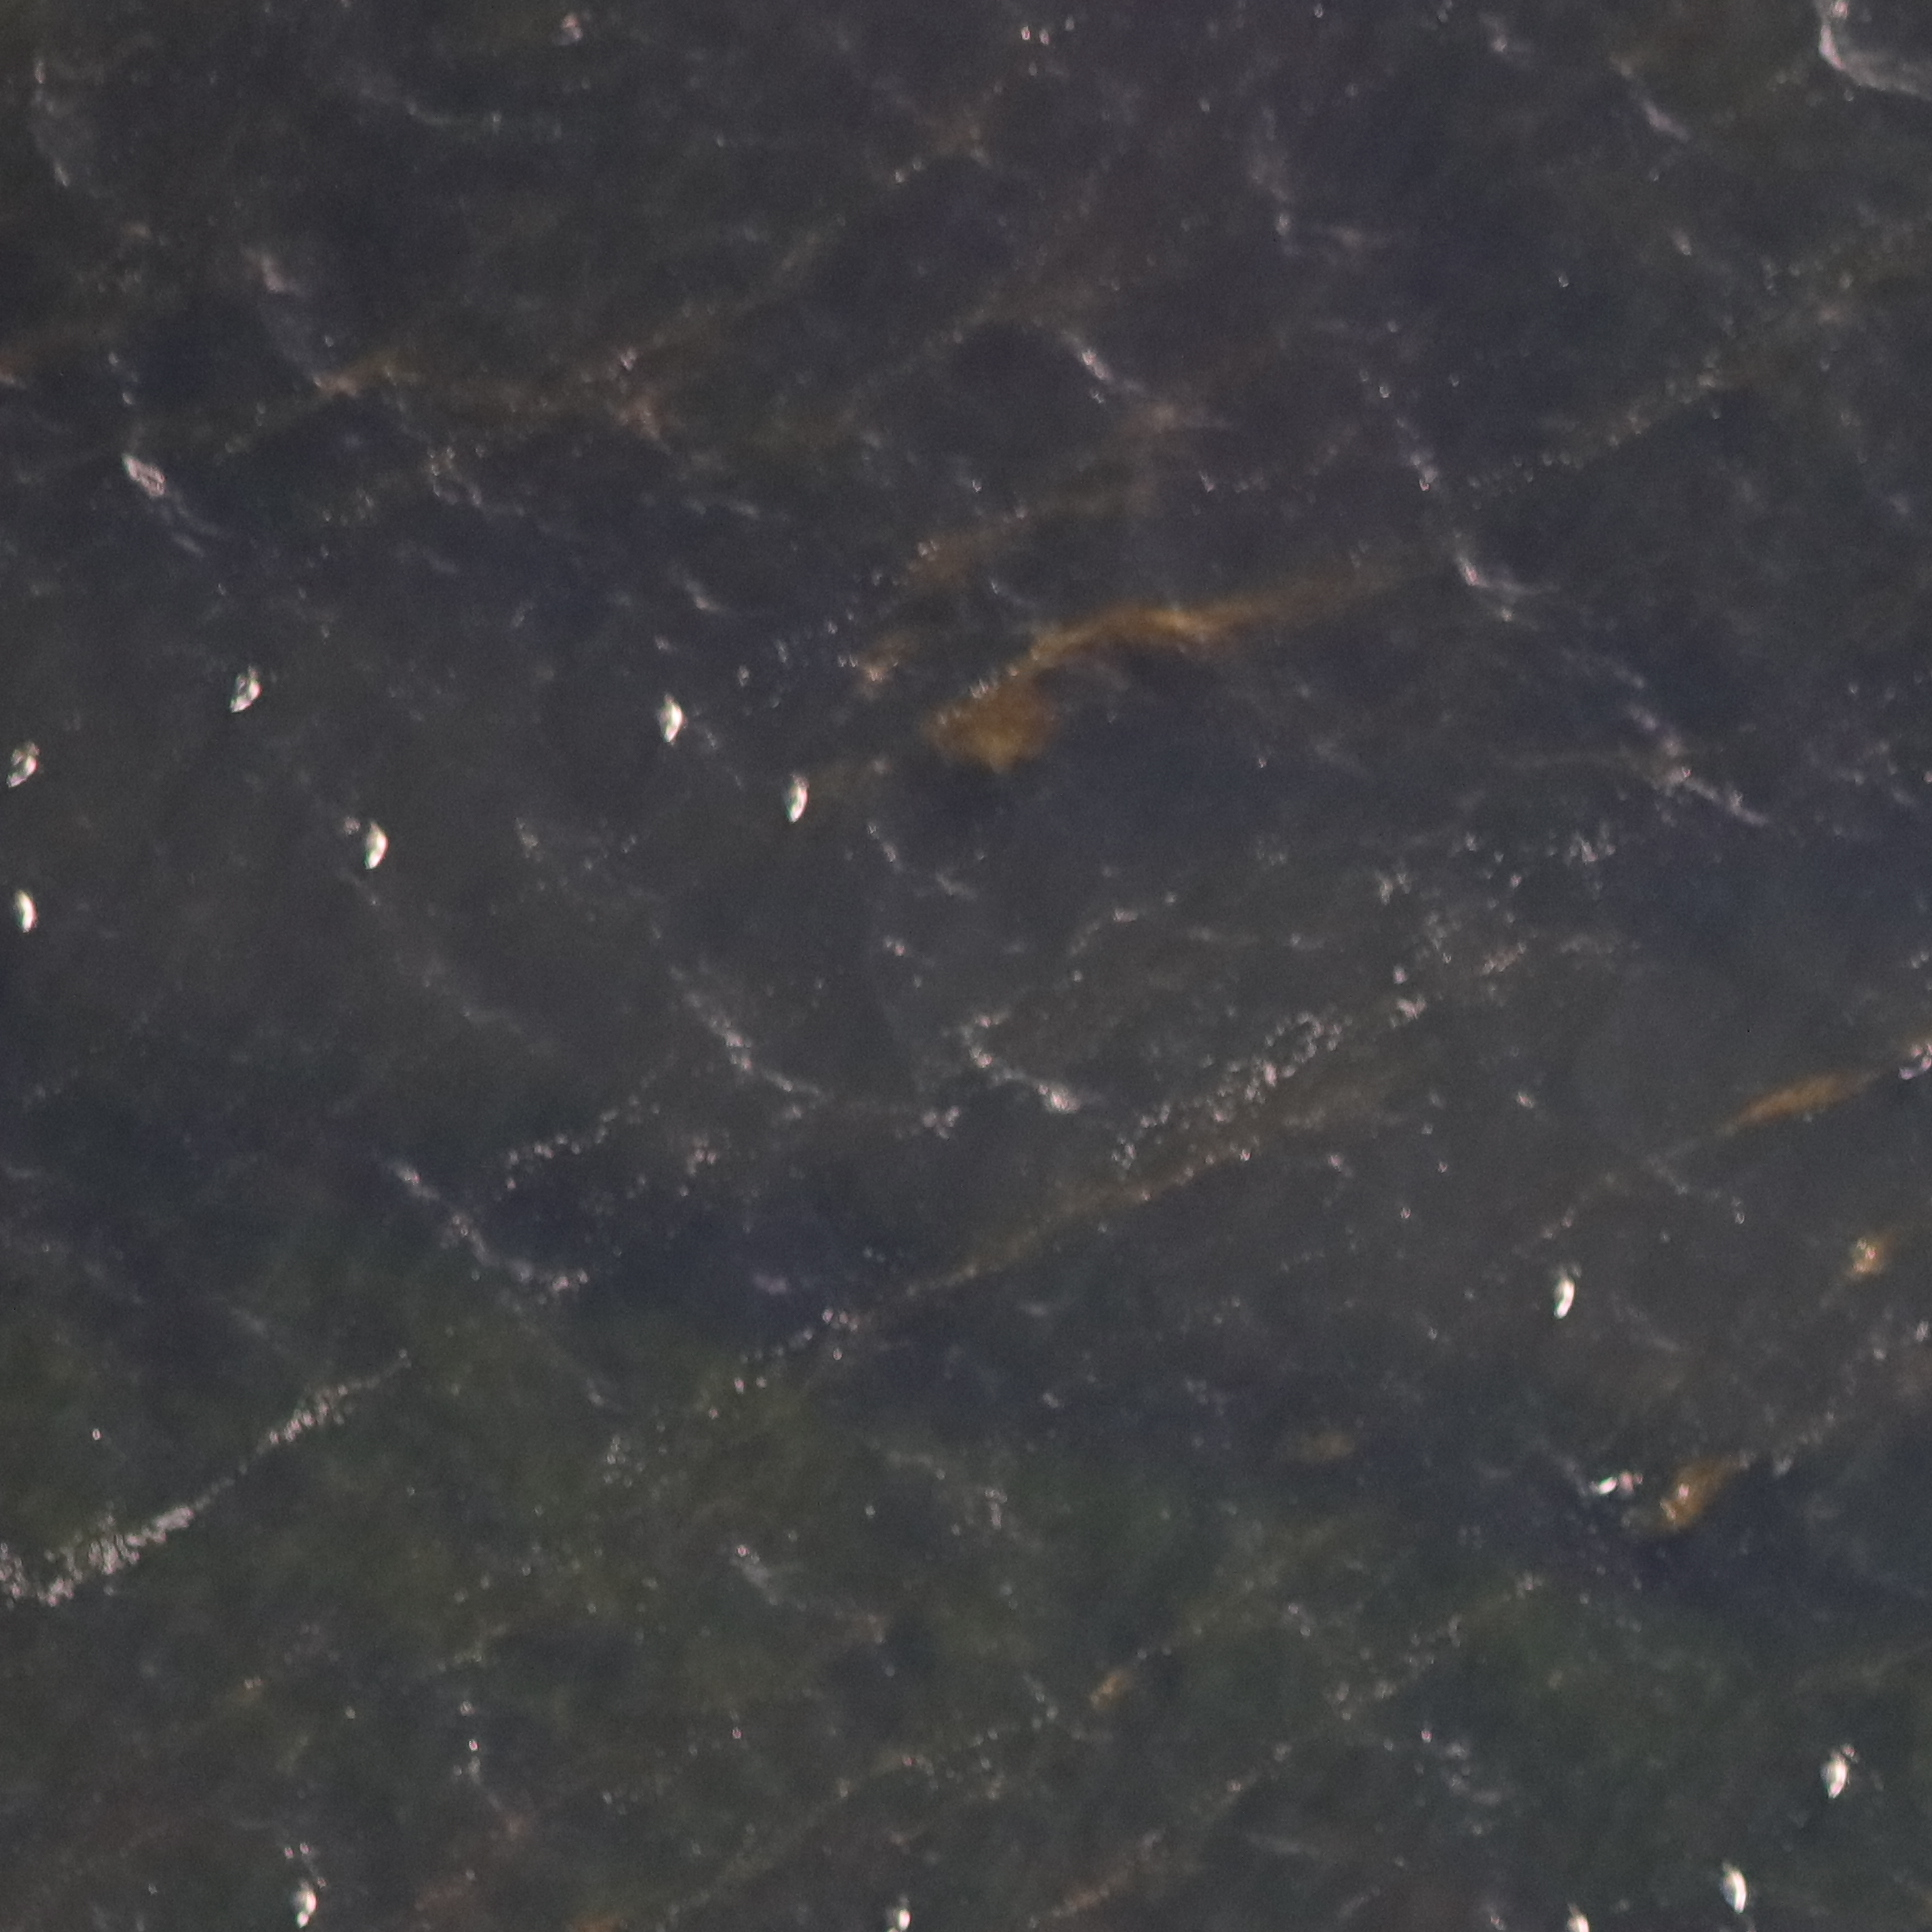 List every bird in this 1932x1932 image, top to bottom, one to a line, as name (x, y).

brant (241, 688)
brant (675, 723)
brant (24, 767)
brant (797, 796)
brant (376, 848)
brant (19, 914)
brant (1914, 1063)
brant (1564, 1295)
brant (1622, 1485)
brant (1835, 1777)
brant (1732, 1887)
brant (301, 1904)
brant (892, 1925)
brant (1581, 1930)